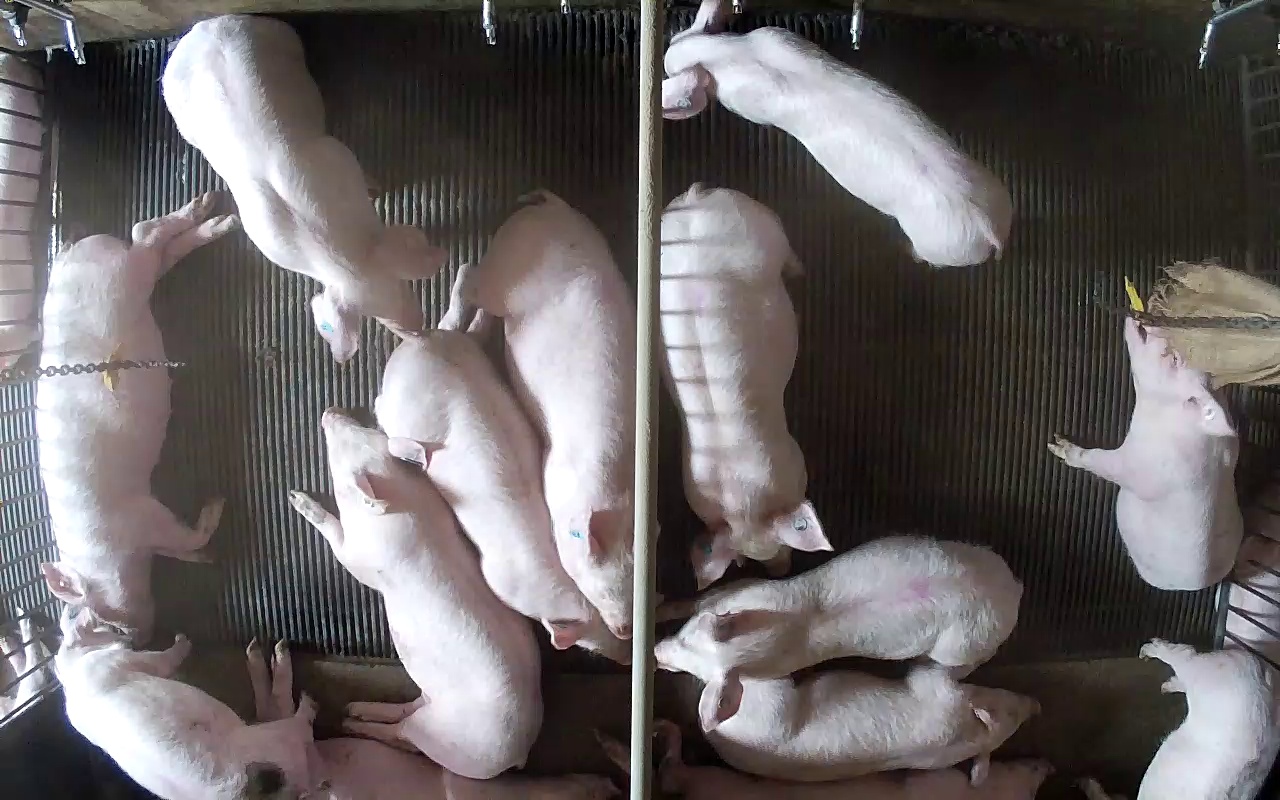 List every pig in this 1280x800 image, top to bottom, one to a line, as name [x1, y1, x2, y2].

pig [661, 2, 1011, 266]
pig [161, 13, 448, 360]
pig [0, 52, 51, 372]
pig [659, 183, 835, 594]
pig [441, 190, 636, 641]
pig [34, 193, 243, 651]
pig [1043, 315, 1244, 592]
pig [373, 332, 632, 666]
pig [290, 408, 543, 780]
pig [1214, 485, 1280, 666]
pig [656, 535, 1024, 735]
pig [52, 606, 322, 799]
pig [0, 608, 55, 728]
pig [1076, 635, 1279, 798]
pig [248, 637, 620, 799]
pig [698, 659, 1041, 789]
pig [655, 715, 1056, 799]